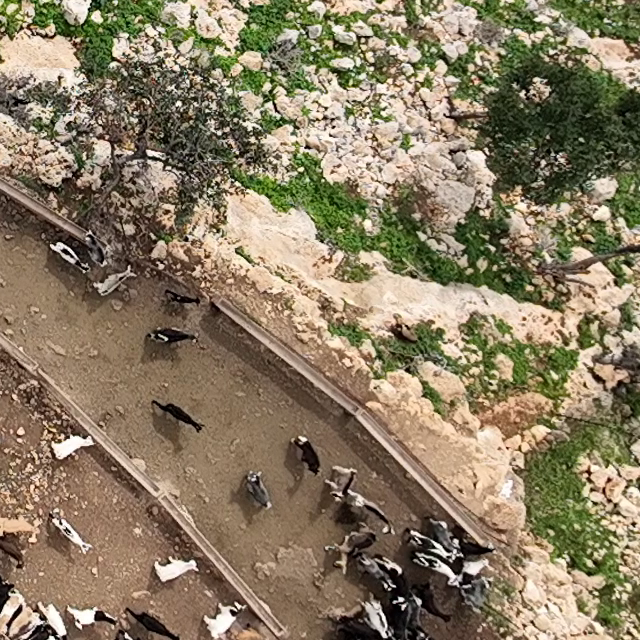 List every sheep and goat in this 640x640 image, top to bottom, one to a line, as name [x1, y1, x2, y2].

goat [84, 230, 107, 268]
goat [50, 241, 88, 274]
goat [91, 266, 136, 295]
goat [164, 288, 201, 308]
goat [147, 327, 199, 344]
goat [153, 400, 204, 434]
goat [52, 434, 92, 459]
goat [290, 434, 320, 476]
goat [325, 465, 356, 502]
goat [246, 473, 273, 509]
goat [346, 492, 394, 533]
goat [0, 514, 41, 535]
goat [50, 515, 91, 553]
goat [430, 519, 459, 549]
goat [333, 524, 378, 571]
goat [410, 530, 454, 564]
goat [0, 536, 25, 569]
goat [458, 541, 495, 556]
goat [416, 553, 459, 586]
goat [358, 555, 394, 589]
goat [154, 557, 194, 585]
goat [377, 557, 410, 597]
goat [457, 559, 488, 586]
goat [461, 577, 493, 615]
goat [0, 582, 11, 628]
goat [416, 582, 450, 621]
goat [0, 593, 24, 635]
goat [406, 594, 431, 638]
goat [359, 597, 393, 639]
goat [388, 597, 408, 639]
goat [38, 600, 69, 639]
goat [203, 604, 246, 639]
goat [66, 605, 118, 629]
goat [8, 606, 29, 638]
goat [126, 607, 180, 639]
goat [12, 613, 44, 639]
goat [341, 617, 383, 639]
goat [26, 626, 49, 639]
goat [236, 628, 262, 639]